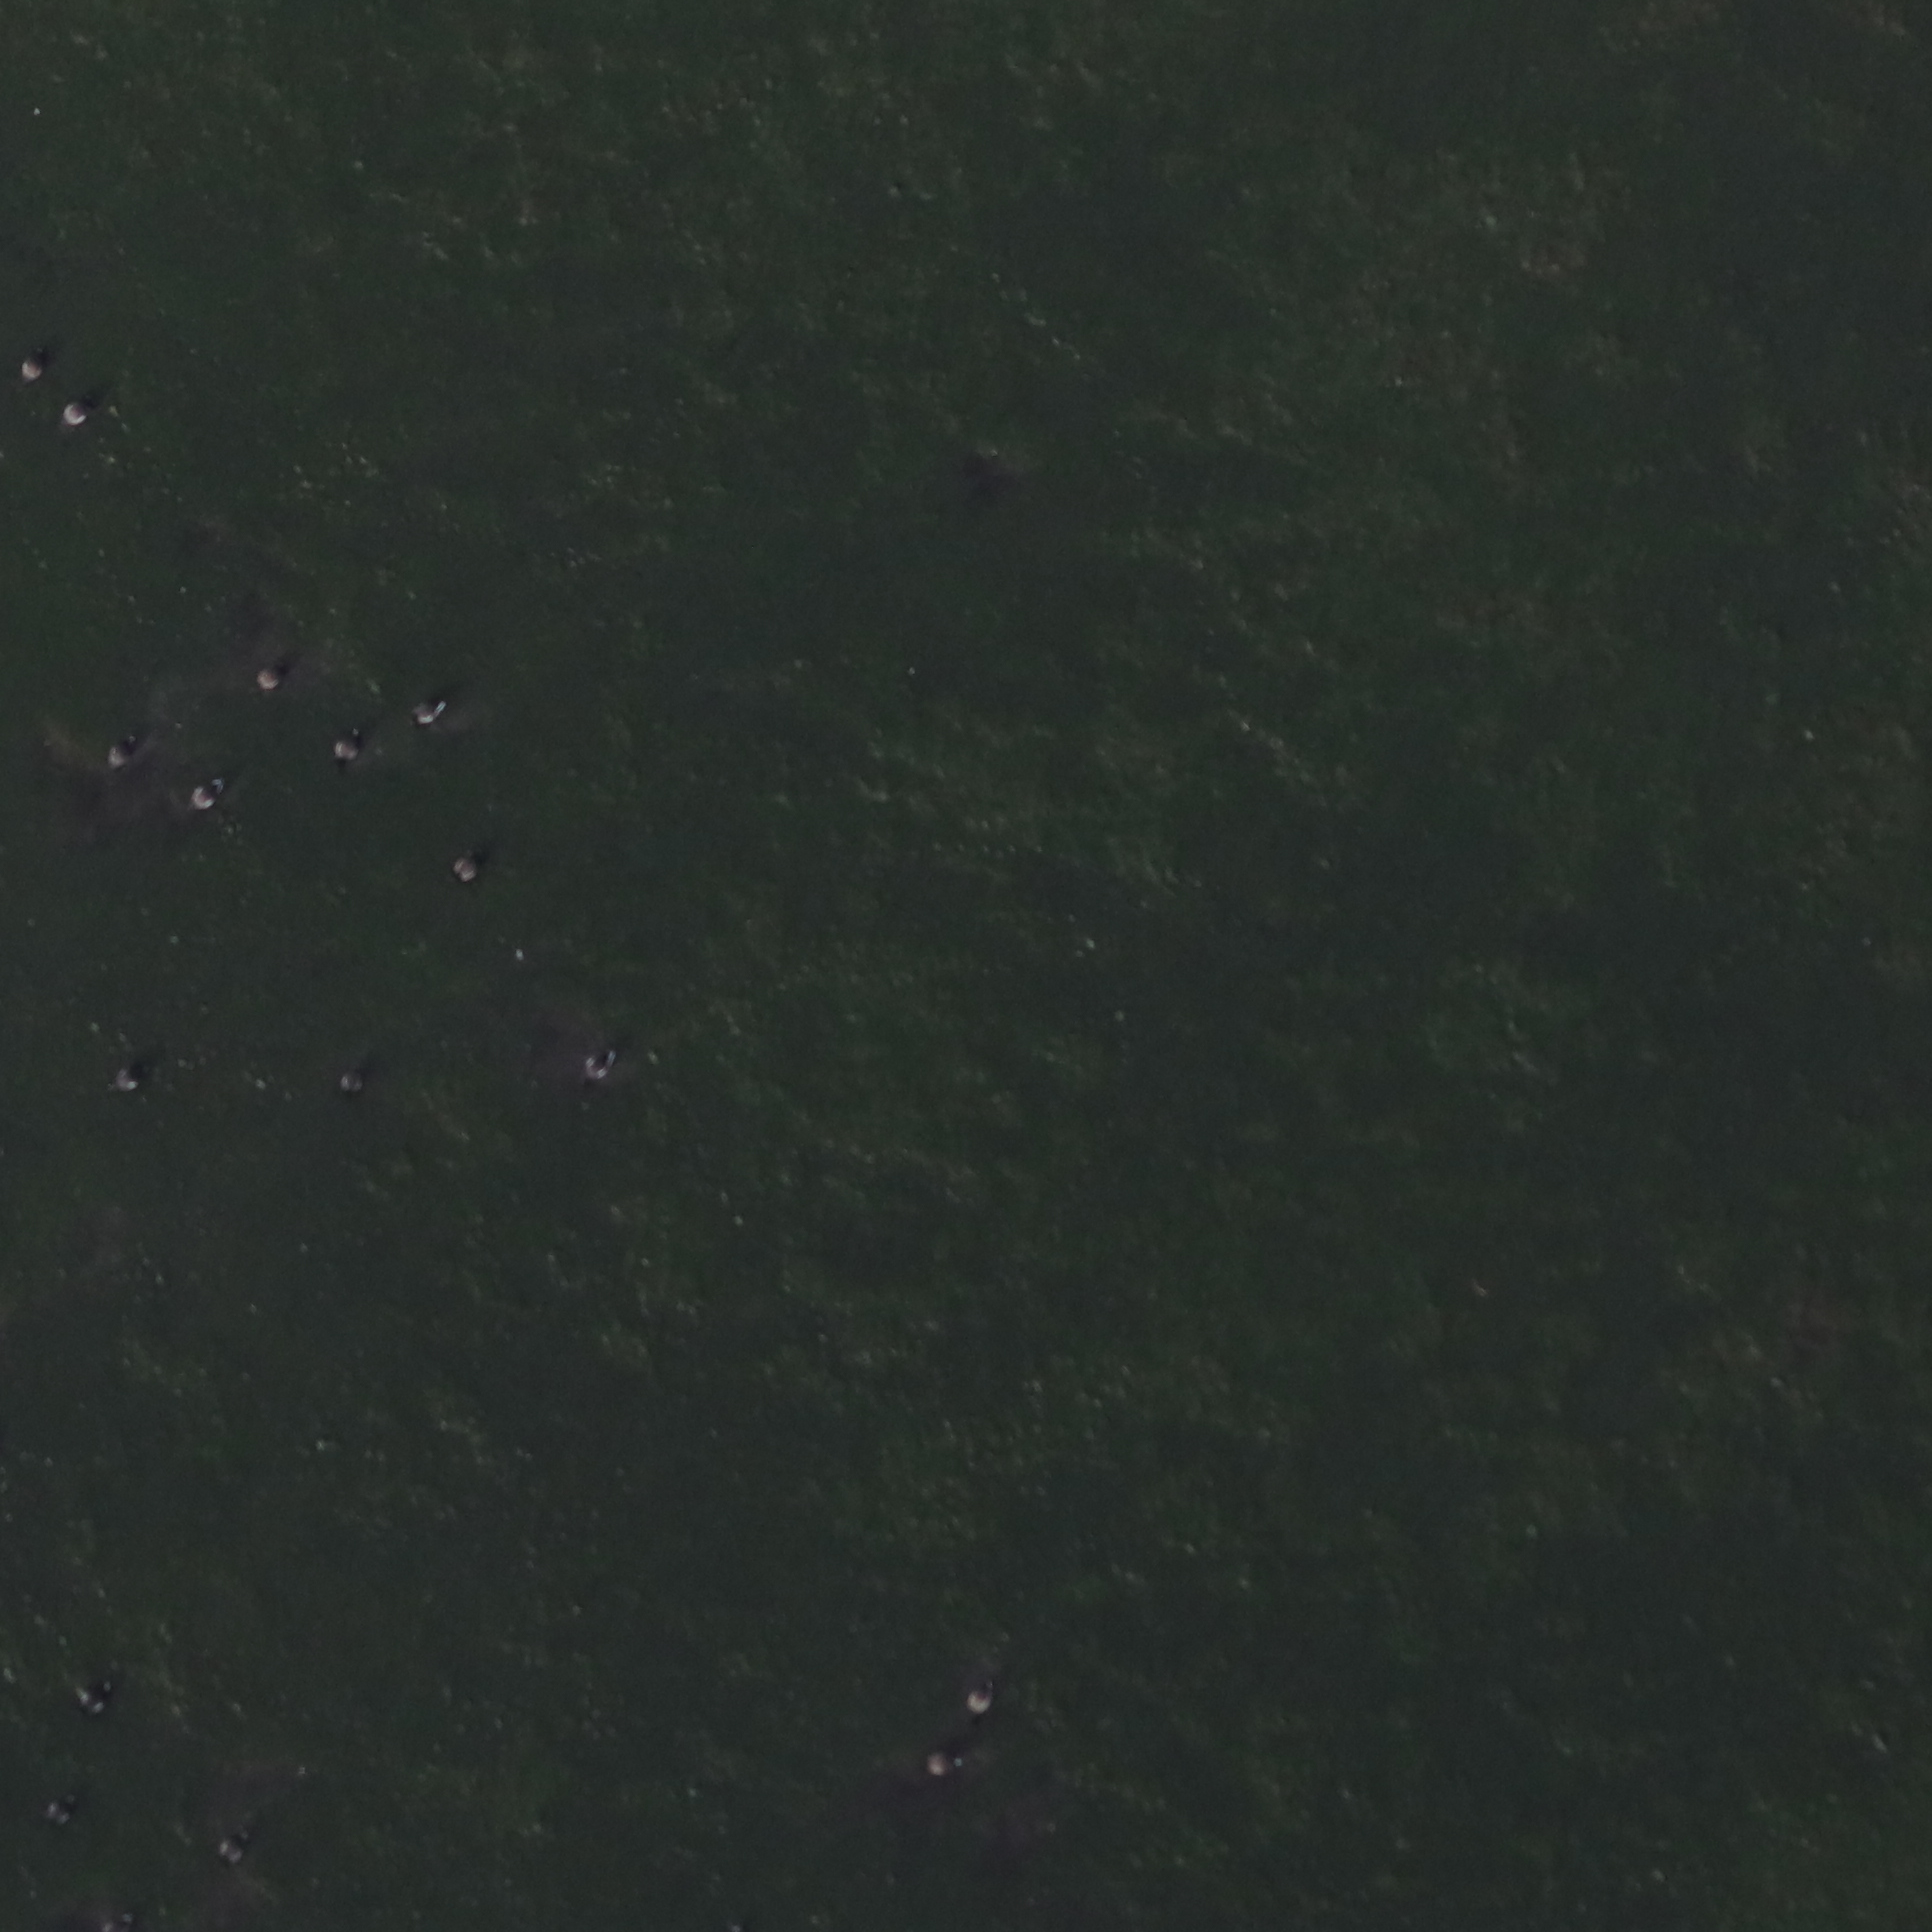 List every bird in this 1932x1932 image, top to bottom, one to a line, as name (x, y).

brant (33, 367)
brant (73, 413)
brant (270, 678)
brant (426, 711)
brant (348, 750)
brant (122, 754)
brant (206, 793)
brant (466, 867)
brant (599, 1067)
brant (125, 1079)
brant (351, 1086)
brant (91, 1698)
emperor goose (979, 1699)
brant (941, 1763)
brant (59, 1812)
brant (233, 1849)
brant (116, 1928)